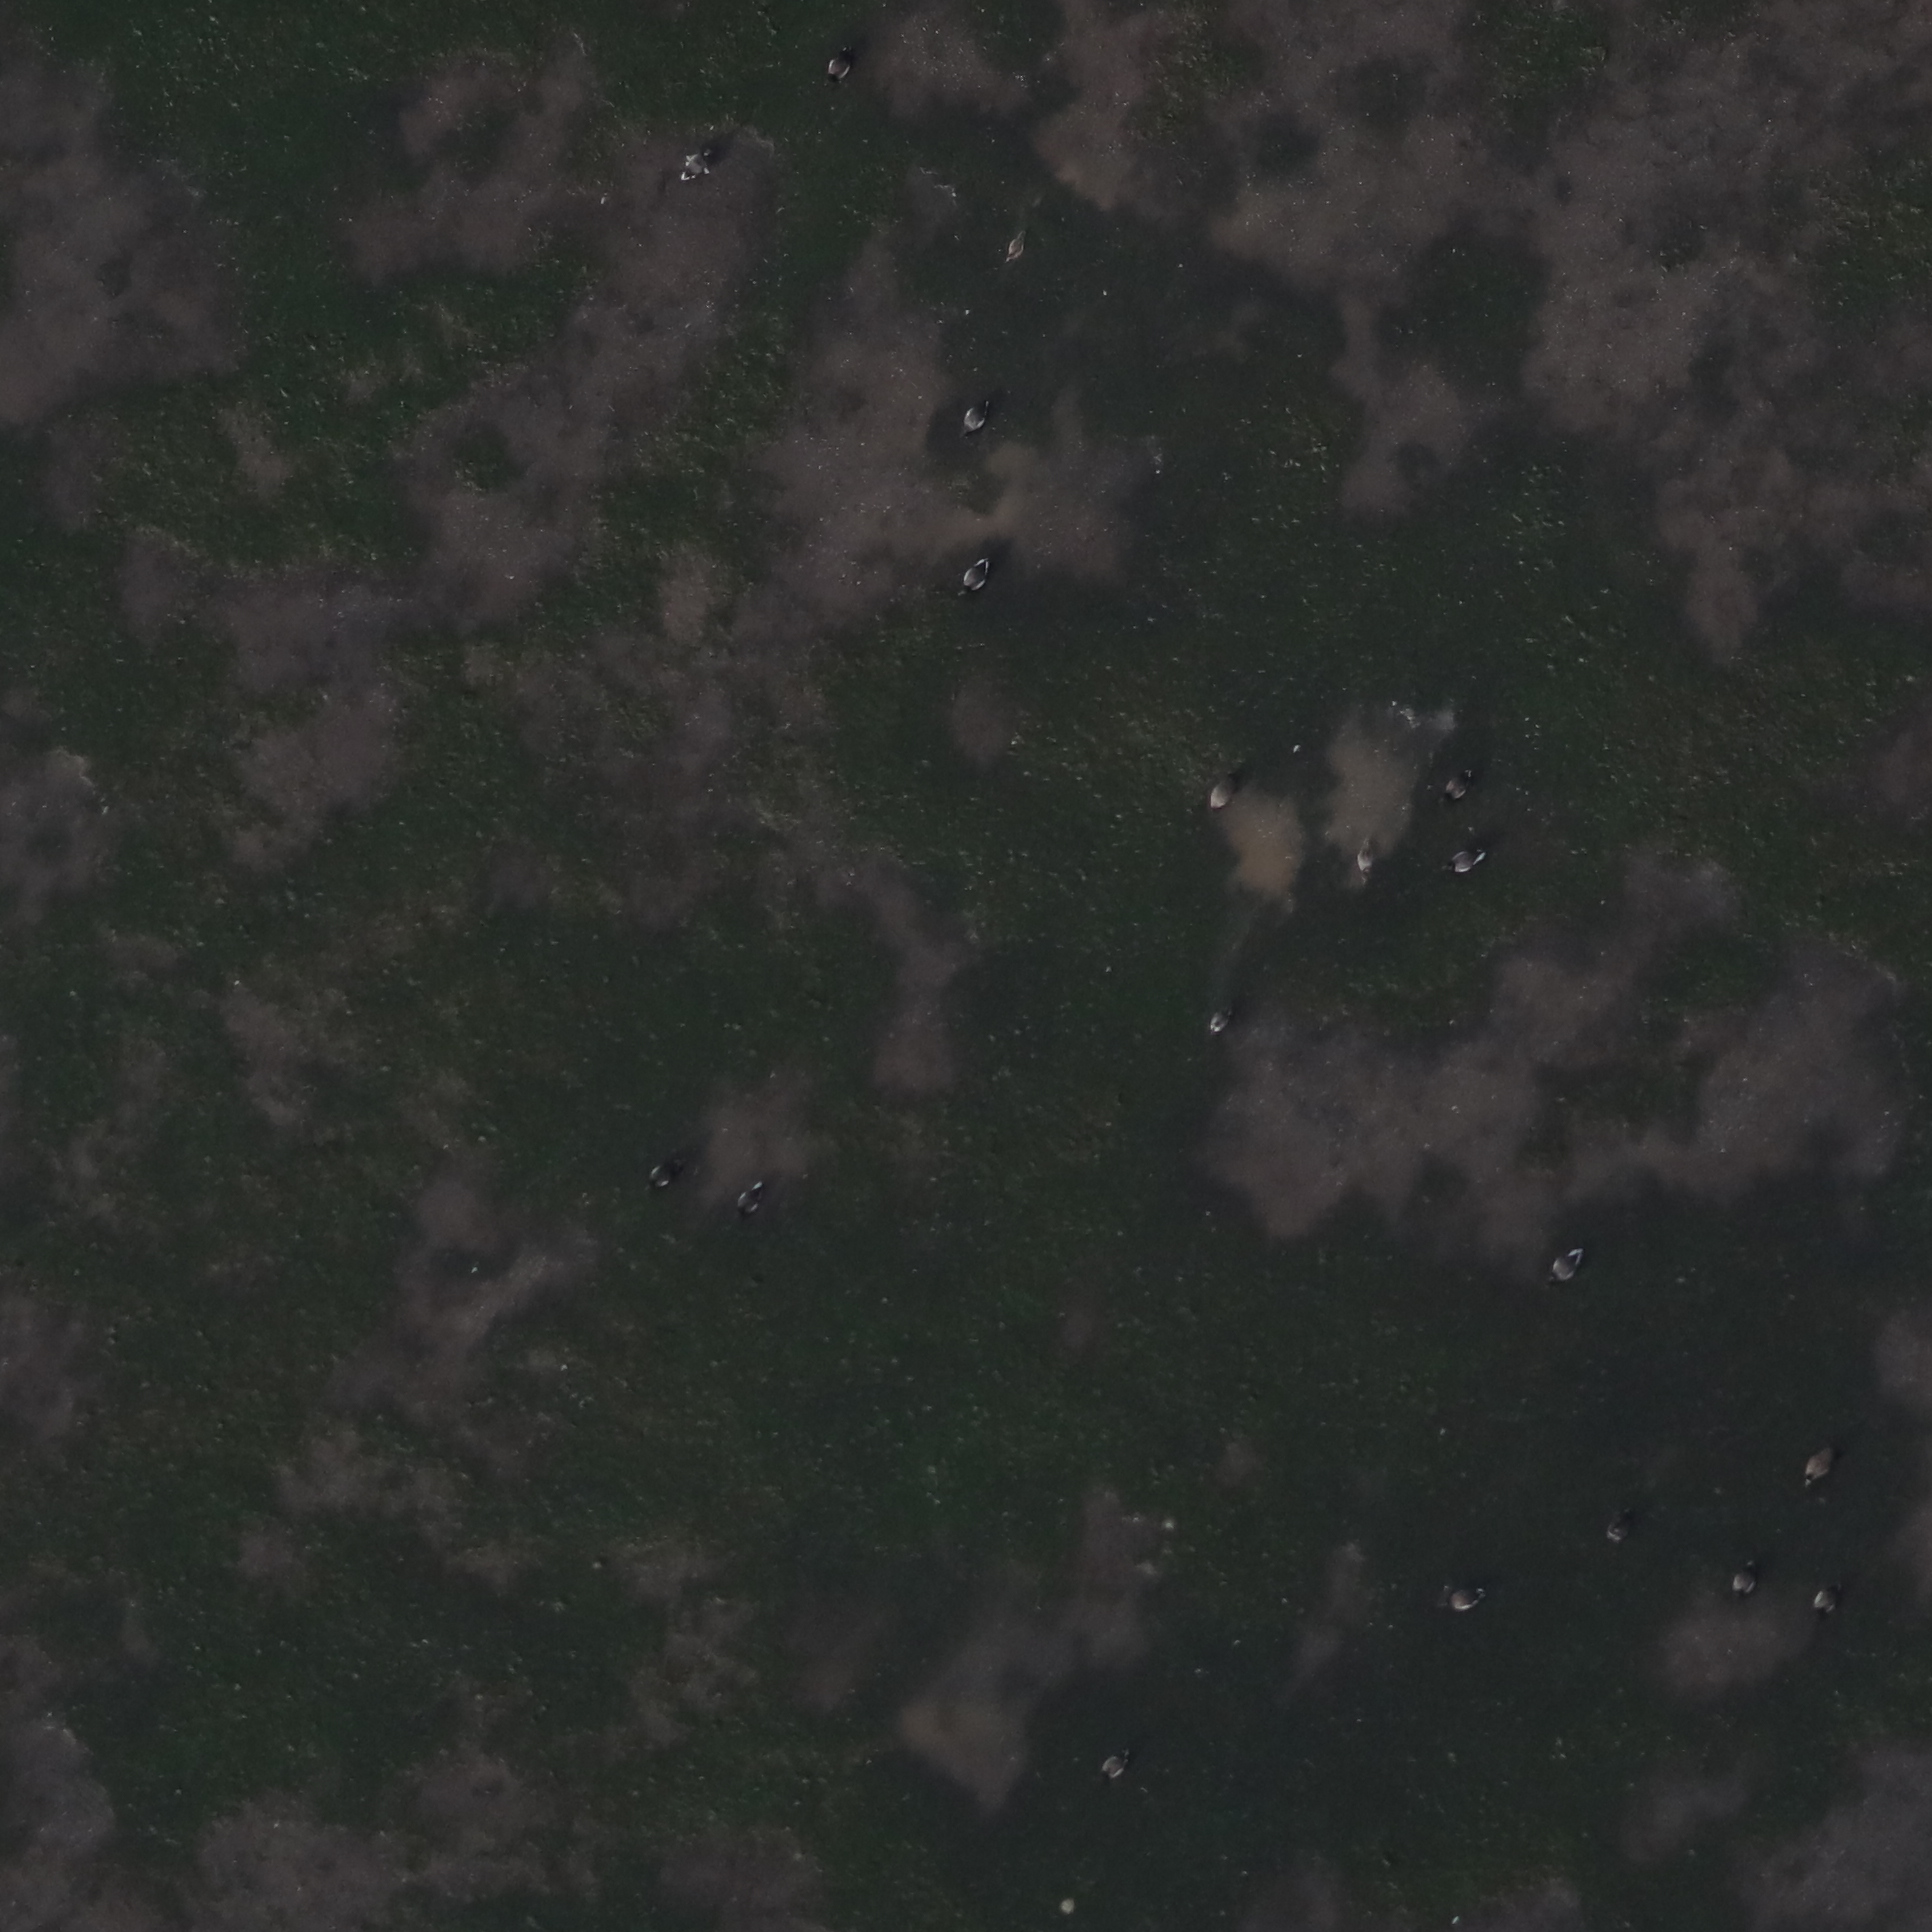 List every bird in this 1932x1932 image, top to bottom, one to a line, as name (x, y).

brant (839, 67)
brant (699, 166)
other bird (1016, 246)
brant (977, 419)
brant (976, 577)
brant (1457, 787)
brant (1223, 797)
brant (1465, 862)
other bird (1367, 865)
other bird (1211, 1028)
brant (661, 1175)
brant (750, 1202)
brant (1567, 1266)
brant (1821, 1465)
brant (1617, 1531)
brant (1748, 1580)
brant (1463, 1598)
brant (1824, 1603)
brant (1114, 1765)